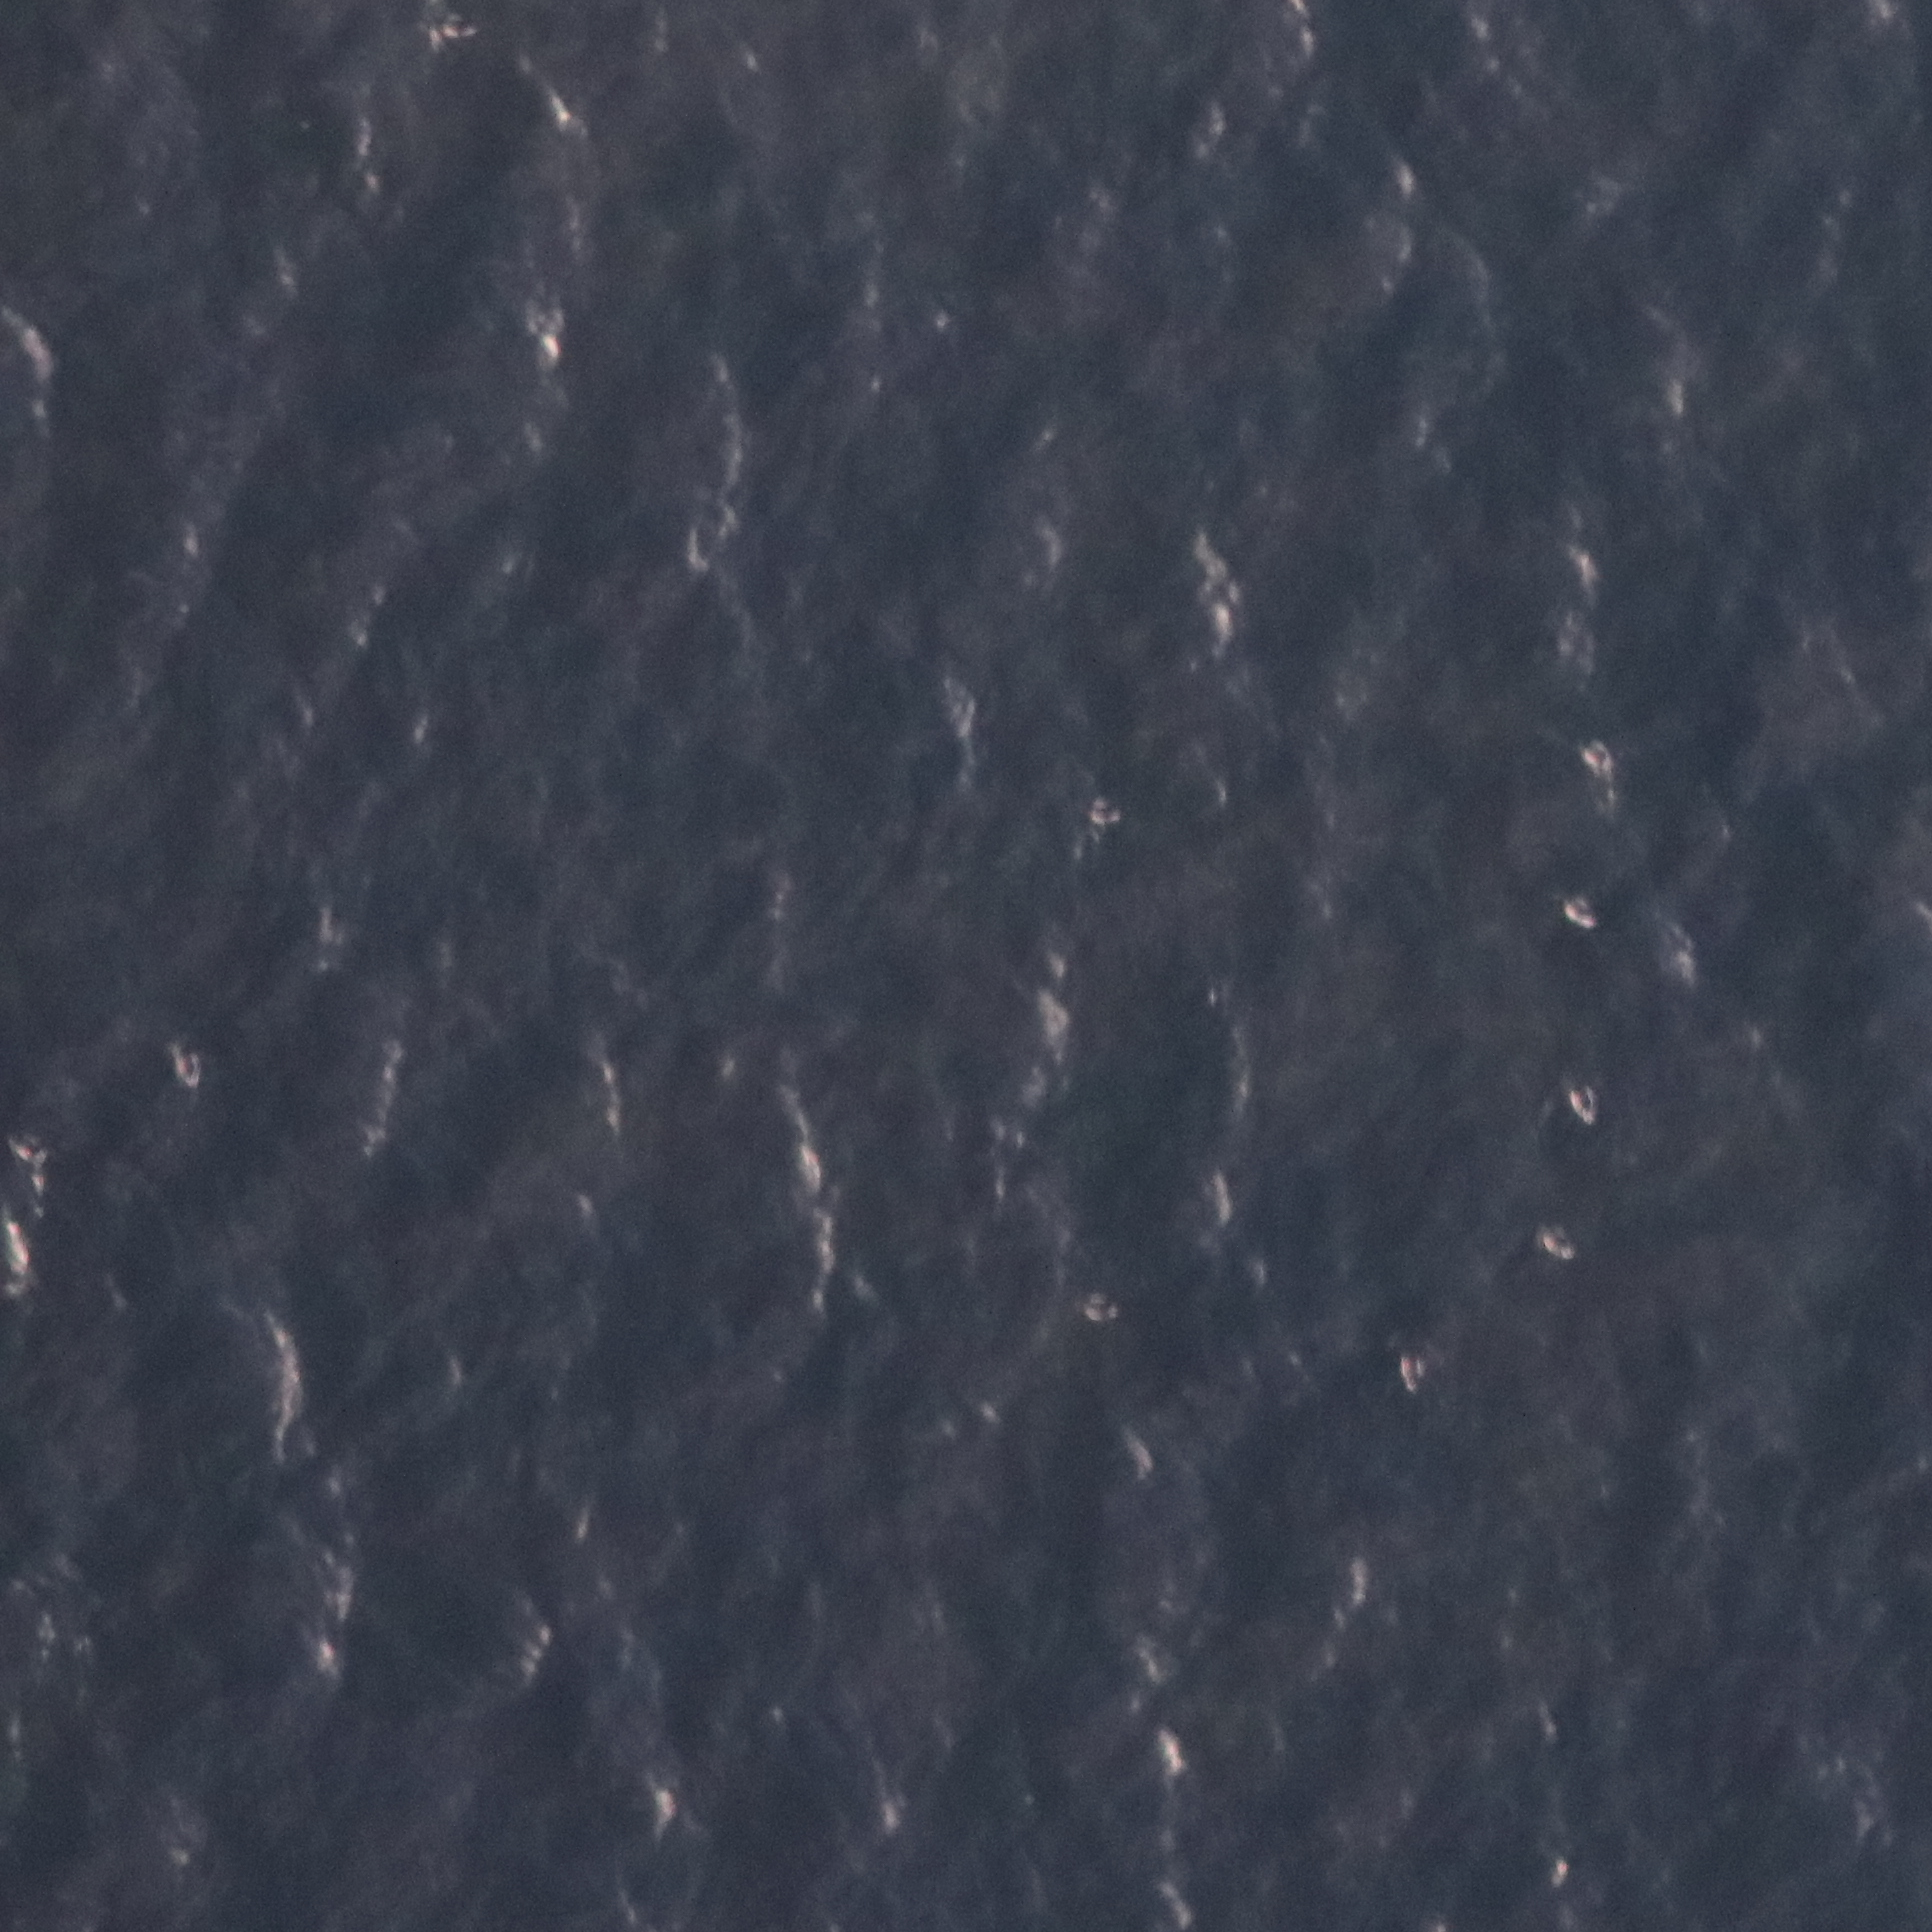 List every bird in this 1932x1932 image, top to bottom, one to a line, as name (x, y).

brant (457, 23)
brant (1597, 752)
brant (1102, 810)
brant (1579, 908)
brant (186, 1067)
brant (1587, 1098)
brant (26, 1147)
brant (1555, 1241)
brant (1099, 1304)
brant (1410, 1367)